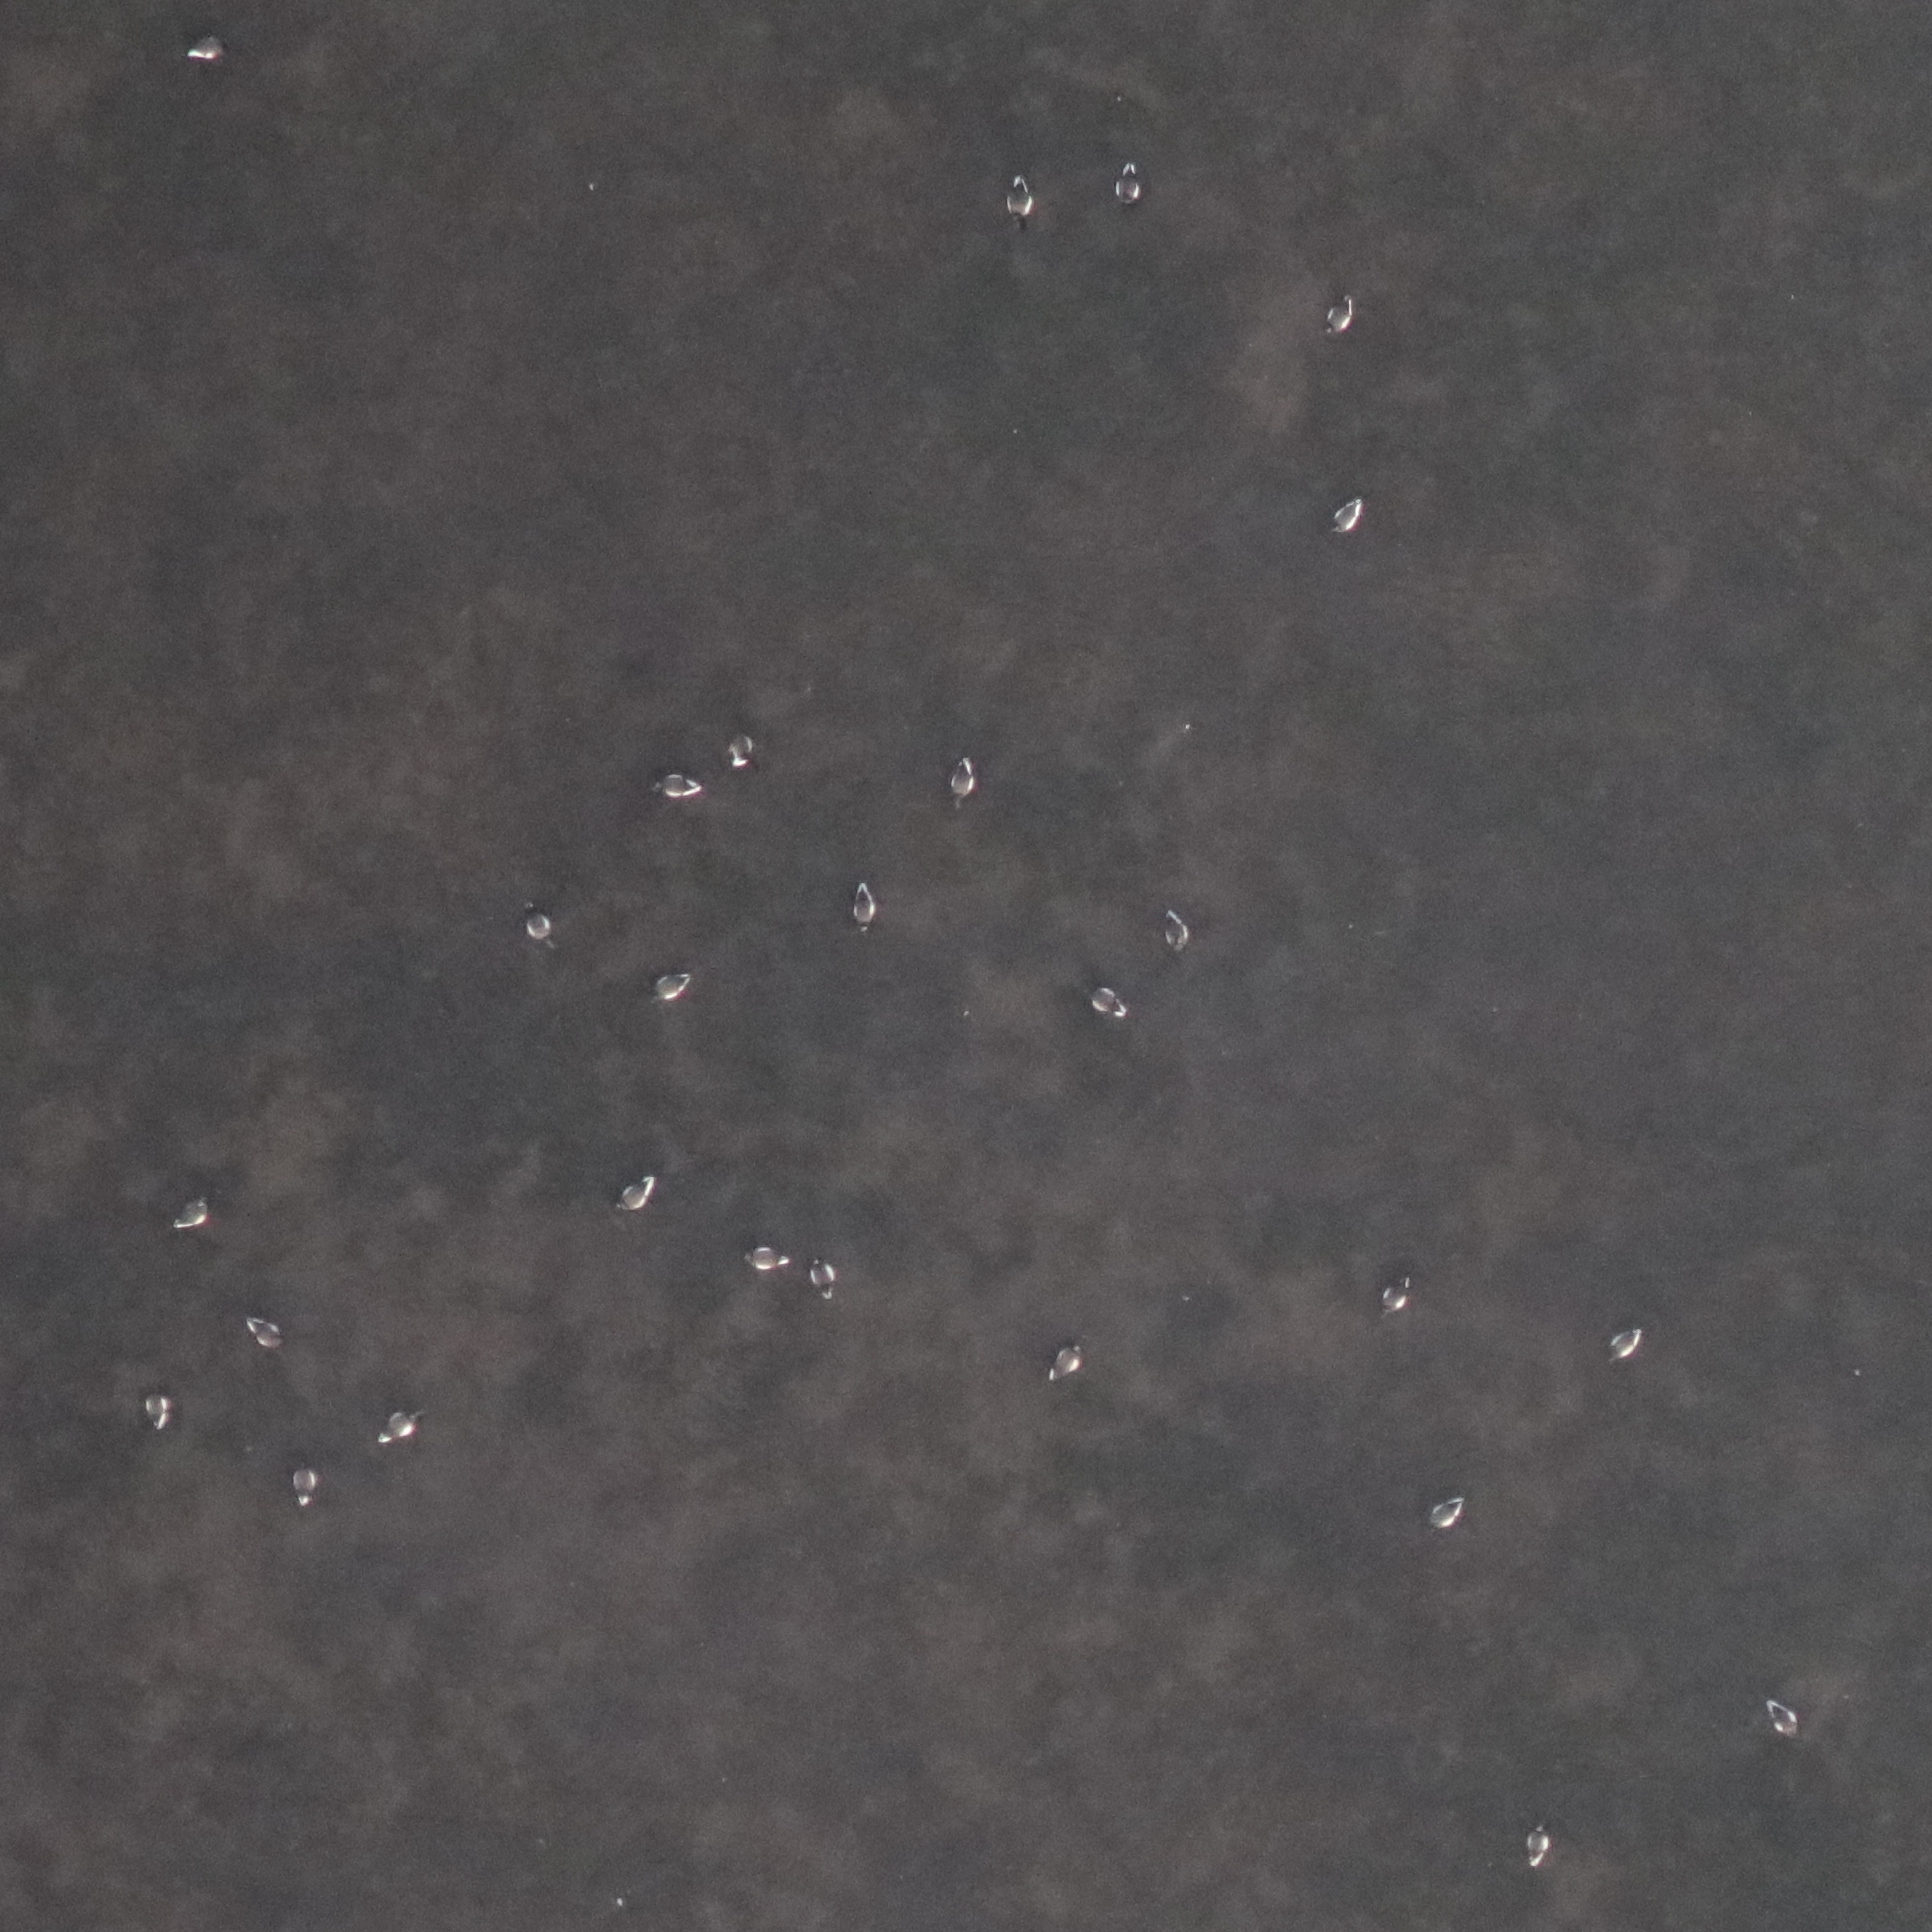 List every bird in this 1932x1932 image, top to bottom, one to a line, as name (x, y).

brant (209, 45)
brant (1127, 187)
brant (1018, 202)
brant (1338, 317)
brant (1343, 518)
brant (741, 750)
brant (961, 781)
brant (677, 786)
brant (864, 907)
brant (539, 925)
brant (1177, 933)
brant (669, 987)
brant (1105, 1000)
brant (636, 1193)
brant (193, 1213)
brant (766, 1256)
brant (821, 1275)
brant (1395, 1295)
brant (266, 1332)
brant (1623, 1342)
brant (1065, 1361)
brant (157, 1408)
brant (399, 1425)
brant (305, 1481)
brant (1444, 1512)
brant (1783, 1721)
brant (1537, 1845)